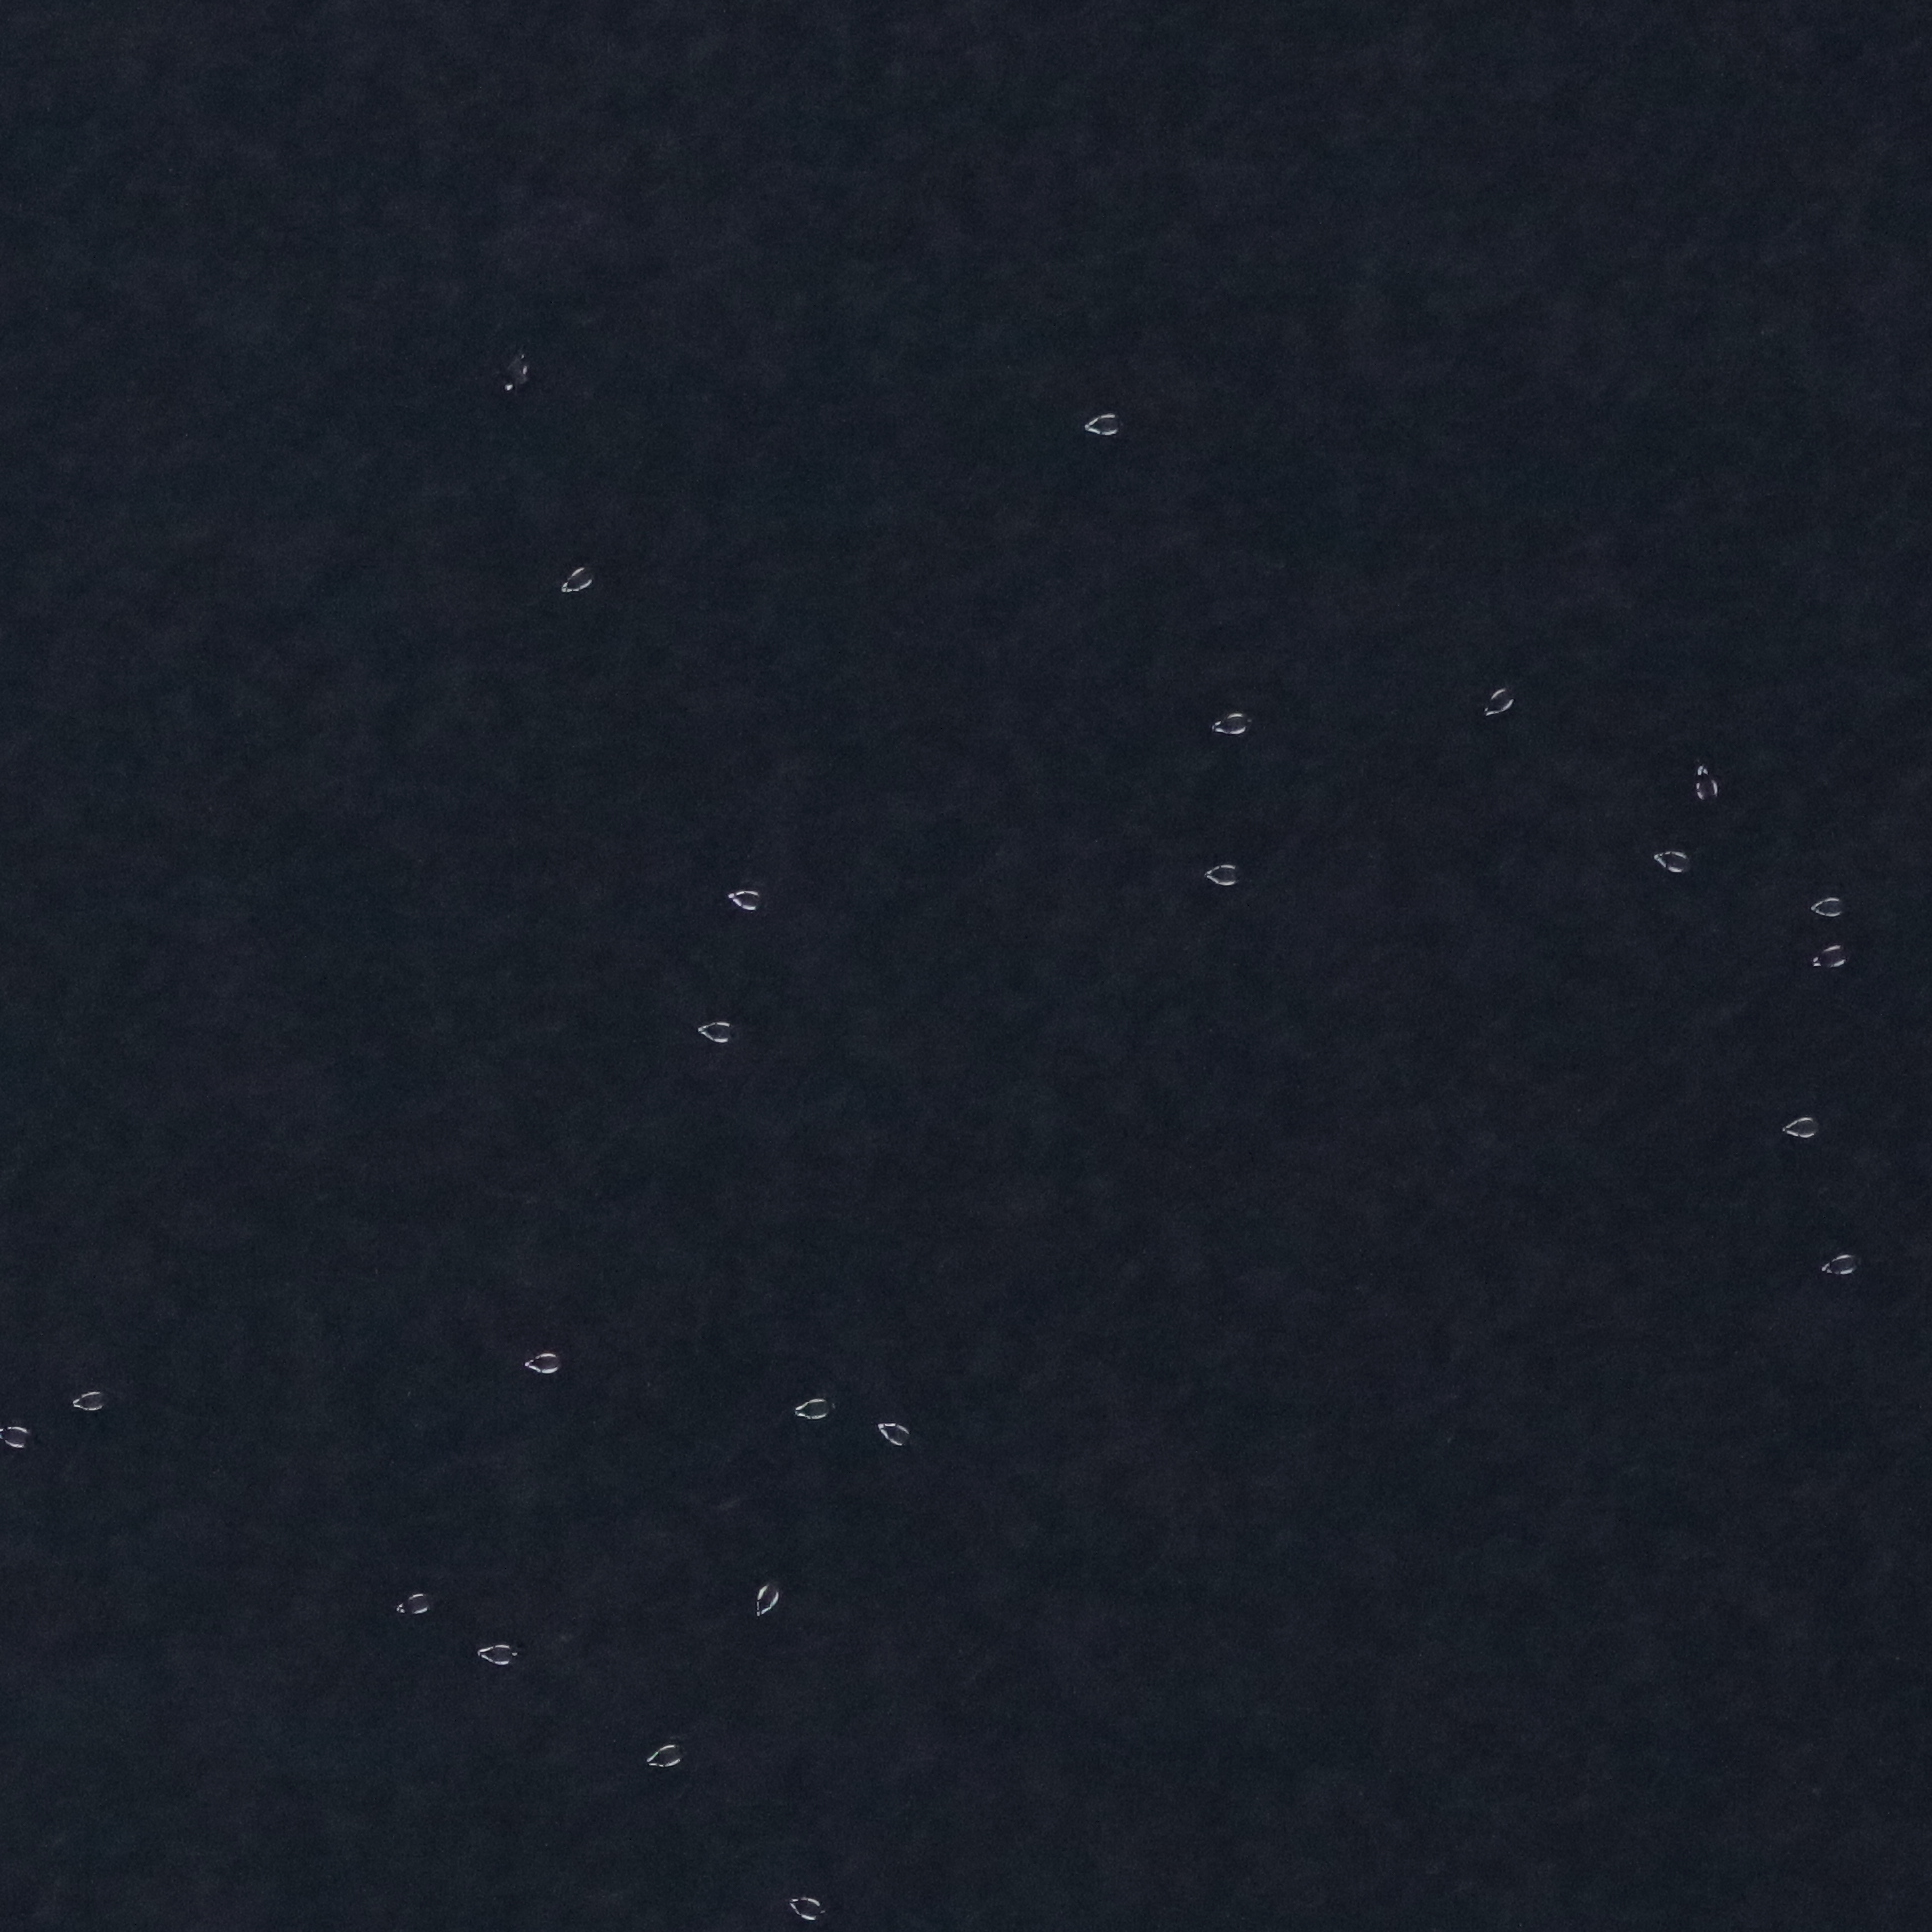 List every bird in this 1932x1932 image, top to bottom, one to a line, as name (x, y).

brant (514, 375)
brant (1106, 424)
brant (577, 580)
brant (1500, 700)
brant (1234, 723)
brant (1707, 783)
brant (1674, 861)
brant (1224, 873)
brant (747, 898)
brant (1831, 906)
brant (1833, 957)
brant (718, 1032)
brant (1804, 1127)
brant (1843, 1265)
brant (545, 1363)
brant (92, 1401)
brant (814, 1409)
brant (13, 1436)
brant (895, 1436)
brant (767, 1599)
brant (415, 1604)
brant (499, 1655)
brant (666, 1754)
brant (807, 1909)